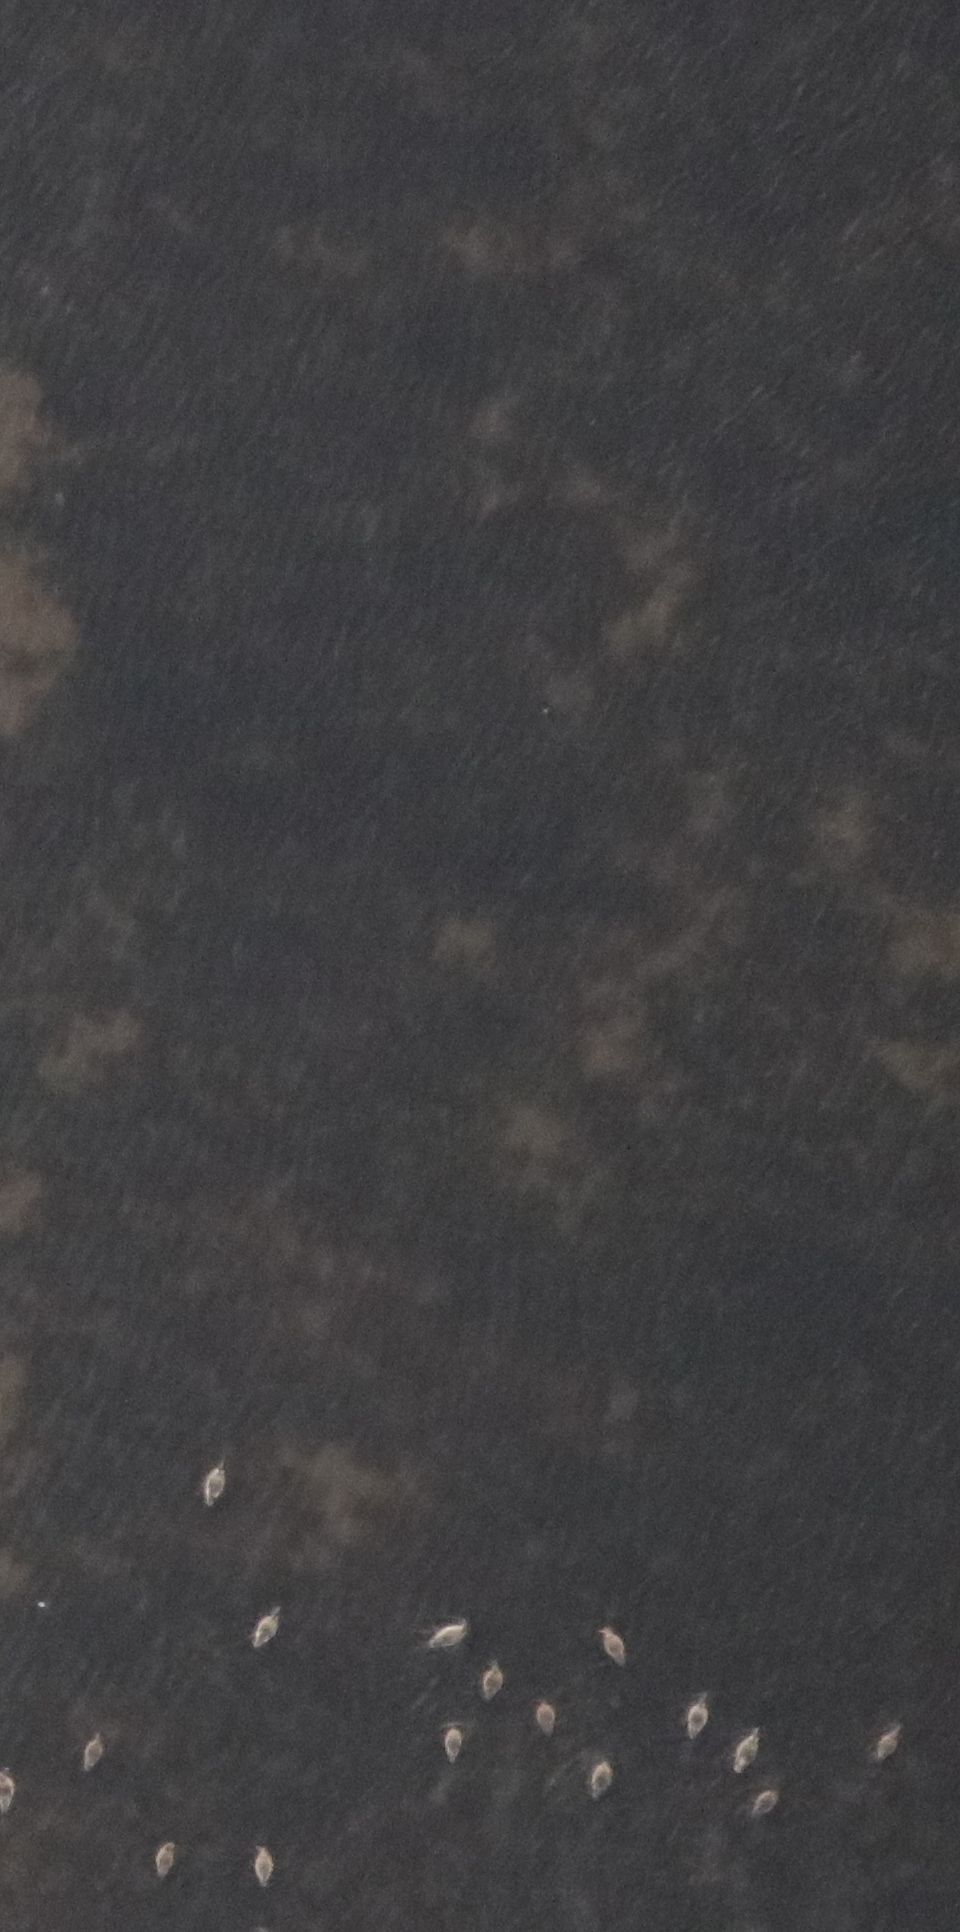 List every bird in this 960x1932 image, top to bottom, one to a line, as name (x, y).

other bird (218, 1484)
other bird (266, 1629)
other bird (451, 1635)
other bird (615, 1646)
other bird (491, 1677)
other bird (545, 1716)
other bird (697, 1717)
other bird (455, 1741)
other bird (888, 1745)
other bird (94, 1748)
other bird (747, 1750)
other bird (601, 1778)
other bird (767, 1806)
other bird (165, 1859)
other bird (264, 1863)